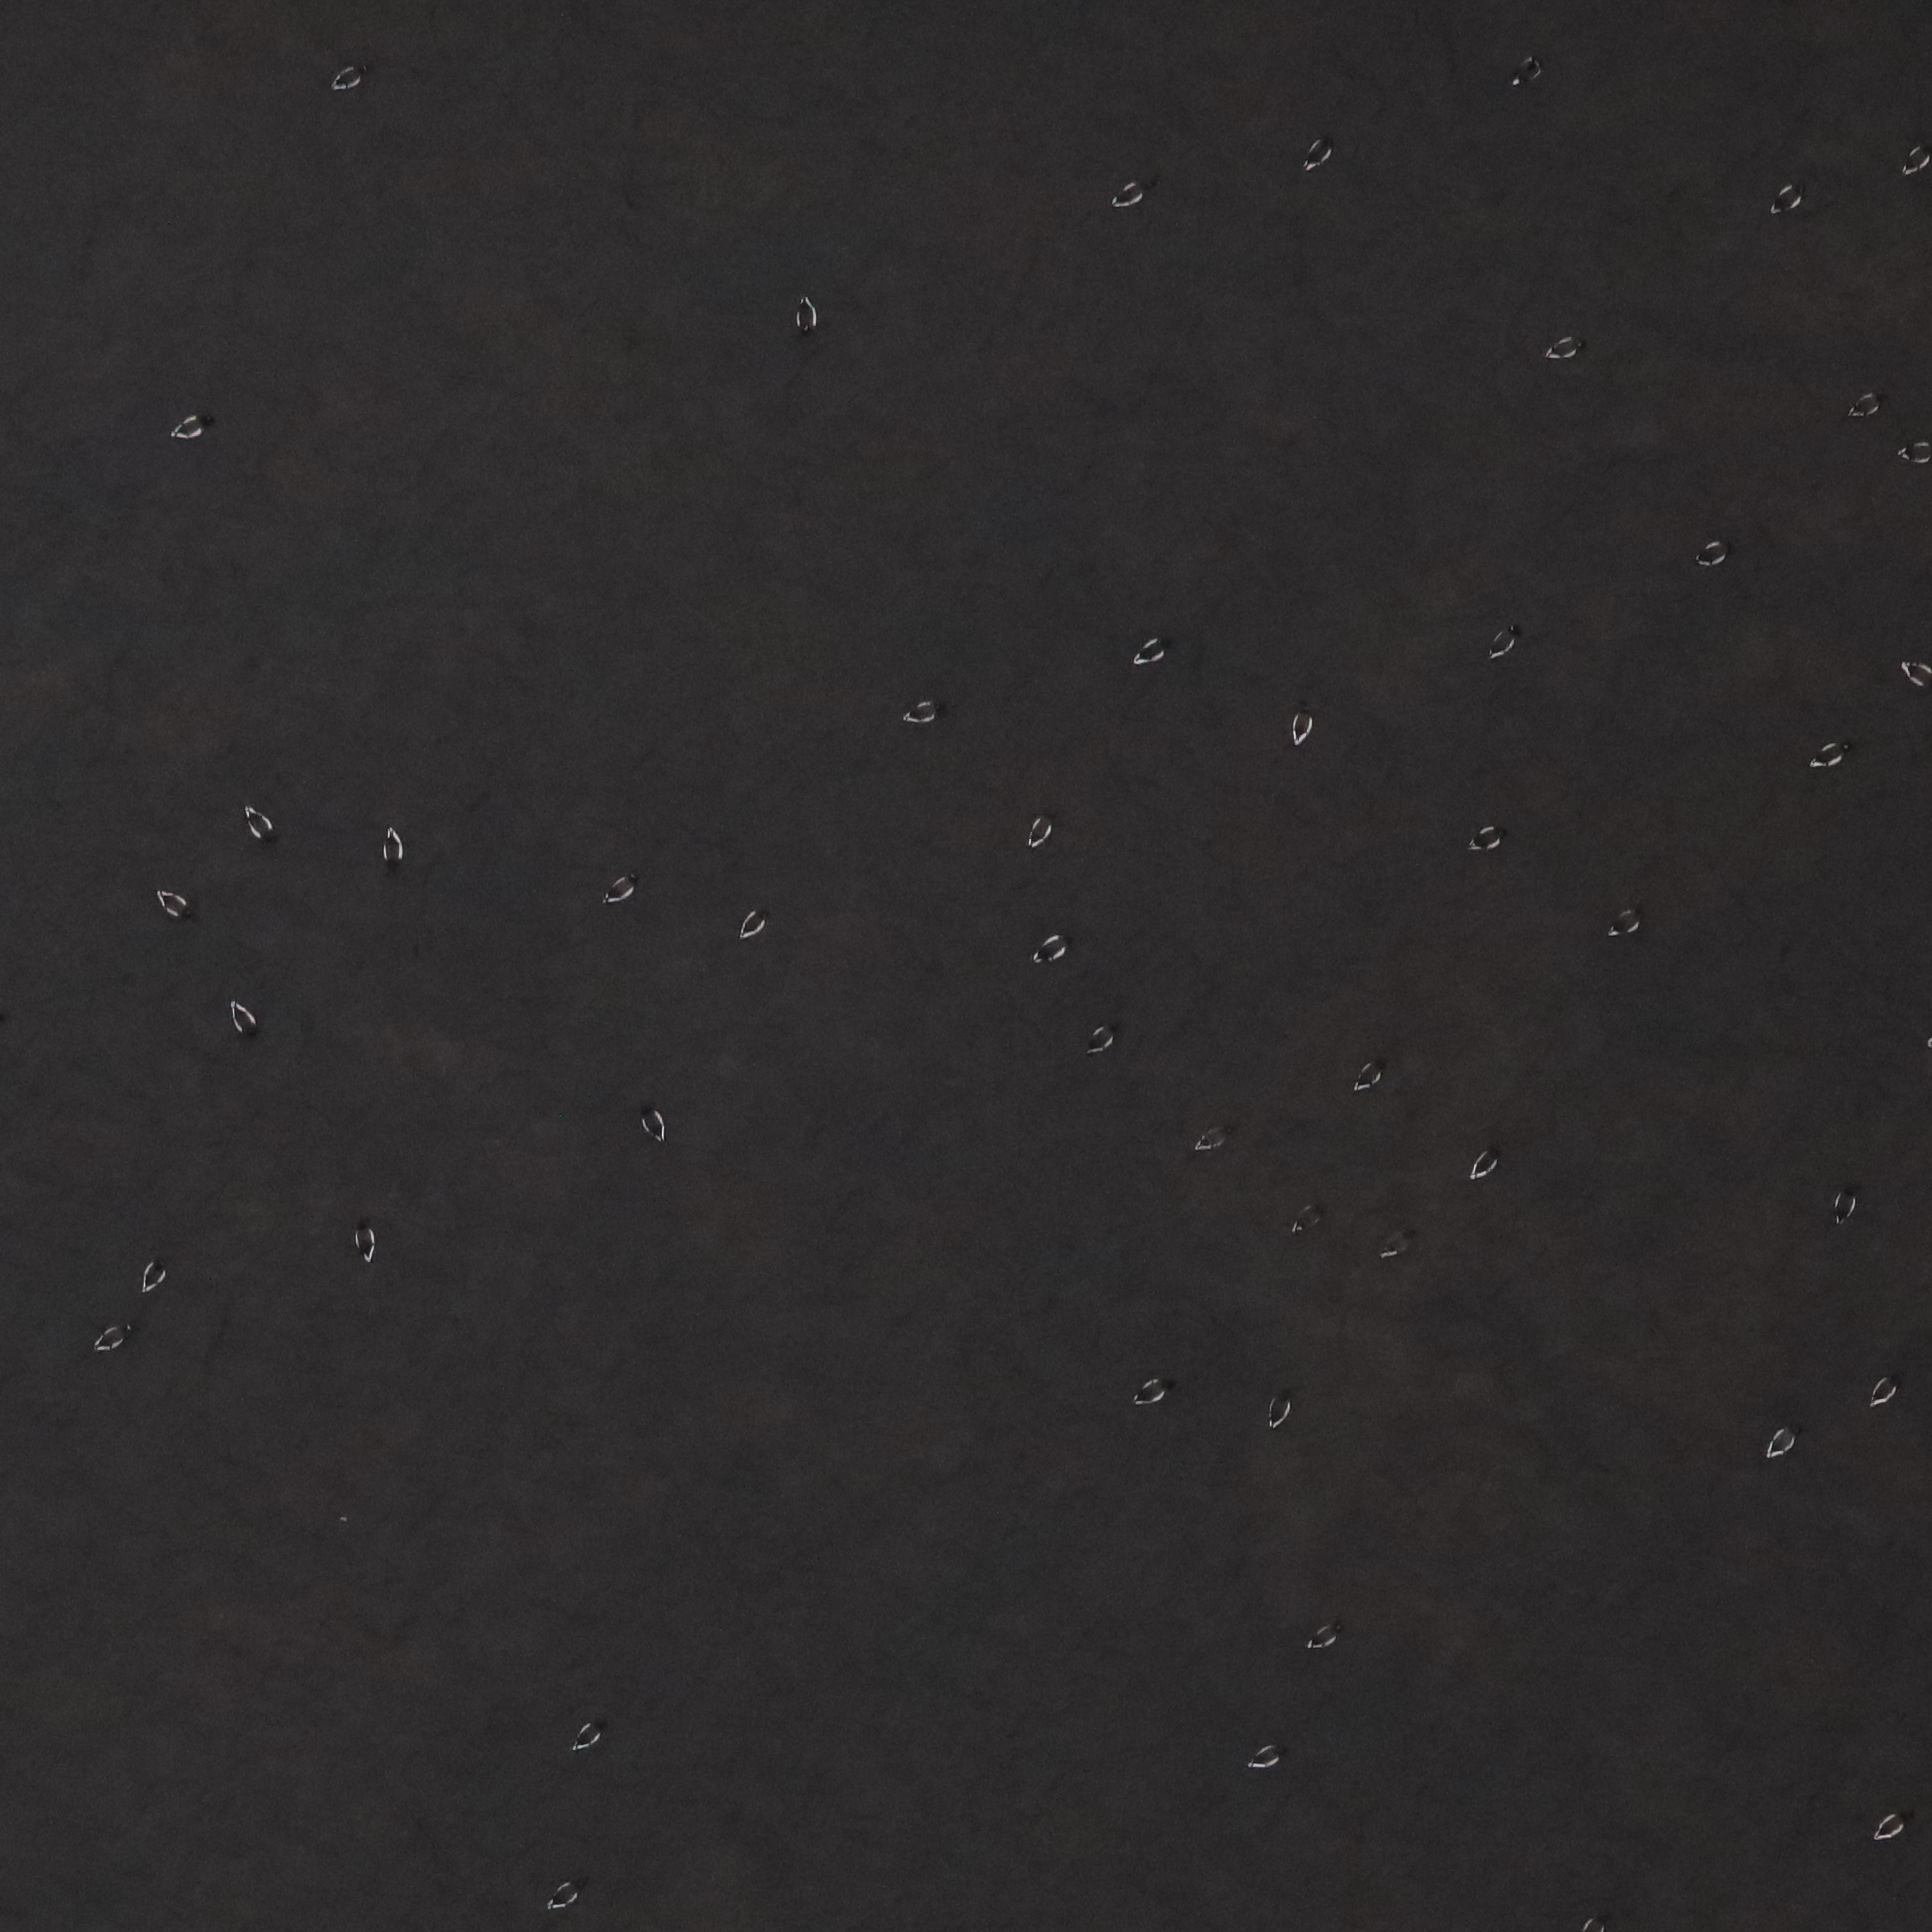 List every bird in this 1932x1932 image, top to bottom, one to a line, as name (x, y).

brant (1525, 71)
brant (349, 77)
brant (1318, 153)
brant (1918, 160)
brant (1131, 195)
brant (1788, 198)
brant (806, 316)
brant (1565, 350)
brant (1867, 405)
brant (192, 427)
brant (1919, 453)
brant (1713, 554)
brant (1503, 643)
brant (1150, 652)
brant (1919, 675)
brant (922, 712)
brant (1303, 725)
brant (1831, 755)
brant (259, 823)
brant (1040, 831)
brant (1487, 839)
brant (394, 848)
brant (621, 891)
brant (174, 904)
brant (1626, 922)
brant (753, 923)
brant (1051, 949)
brant (244, 1020)
brant (1102, 1041)
brant (1369, 1076)
brant (653, 1124)
brant (1213, 1139)
brant (1486, 1163)
brant (1844, 1206)
brant (1305, 1220)
brant (365, 1241)
brant (1399, 1244)
brant (154, 1275)
brant (113, 1336)
brant (1153, 1391)
brant (1885, 1391)
brant (1278, 1412)
brant (1782, 1442)
brant (1325, 1635)
brant (587, 1736)
brant (1267, 1757)
brant (1890, 1826)
brant (565, 1897)
brant (1593, 1930)